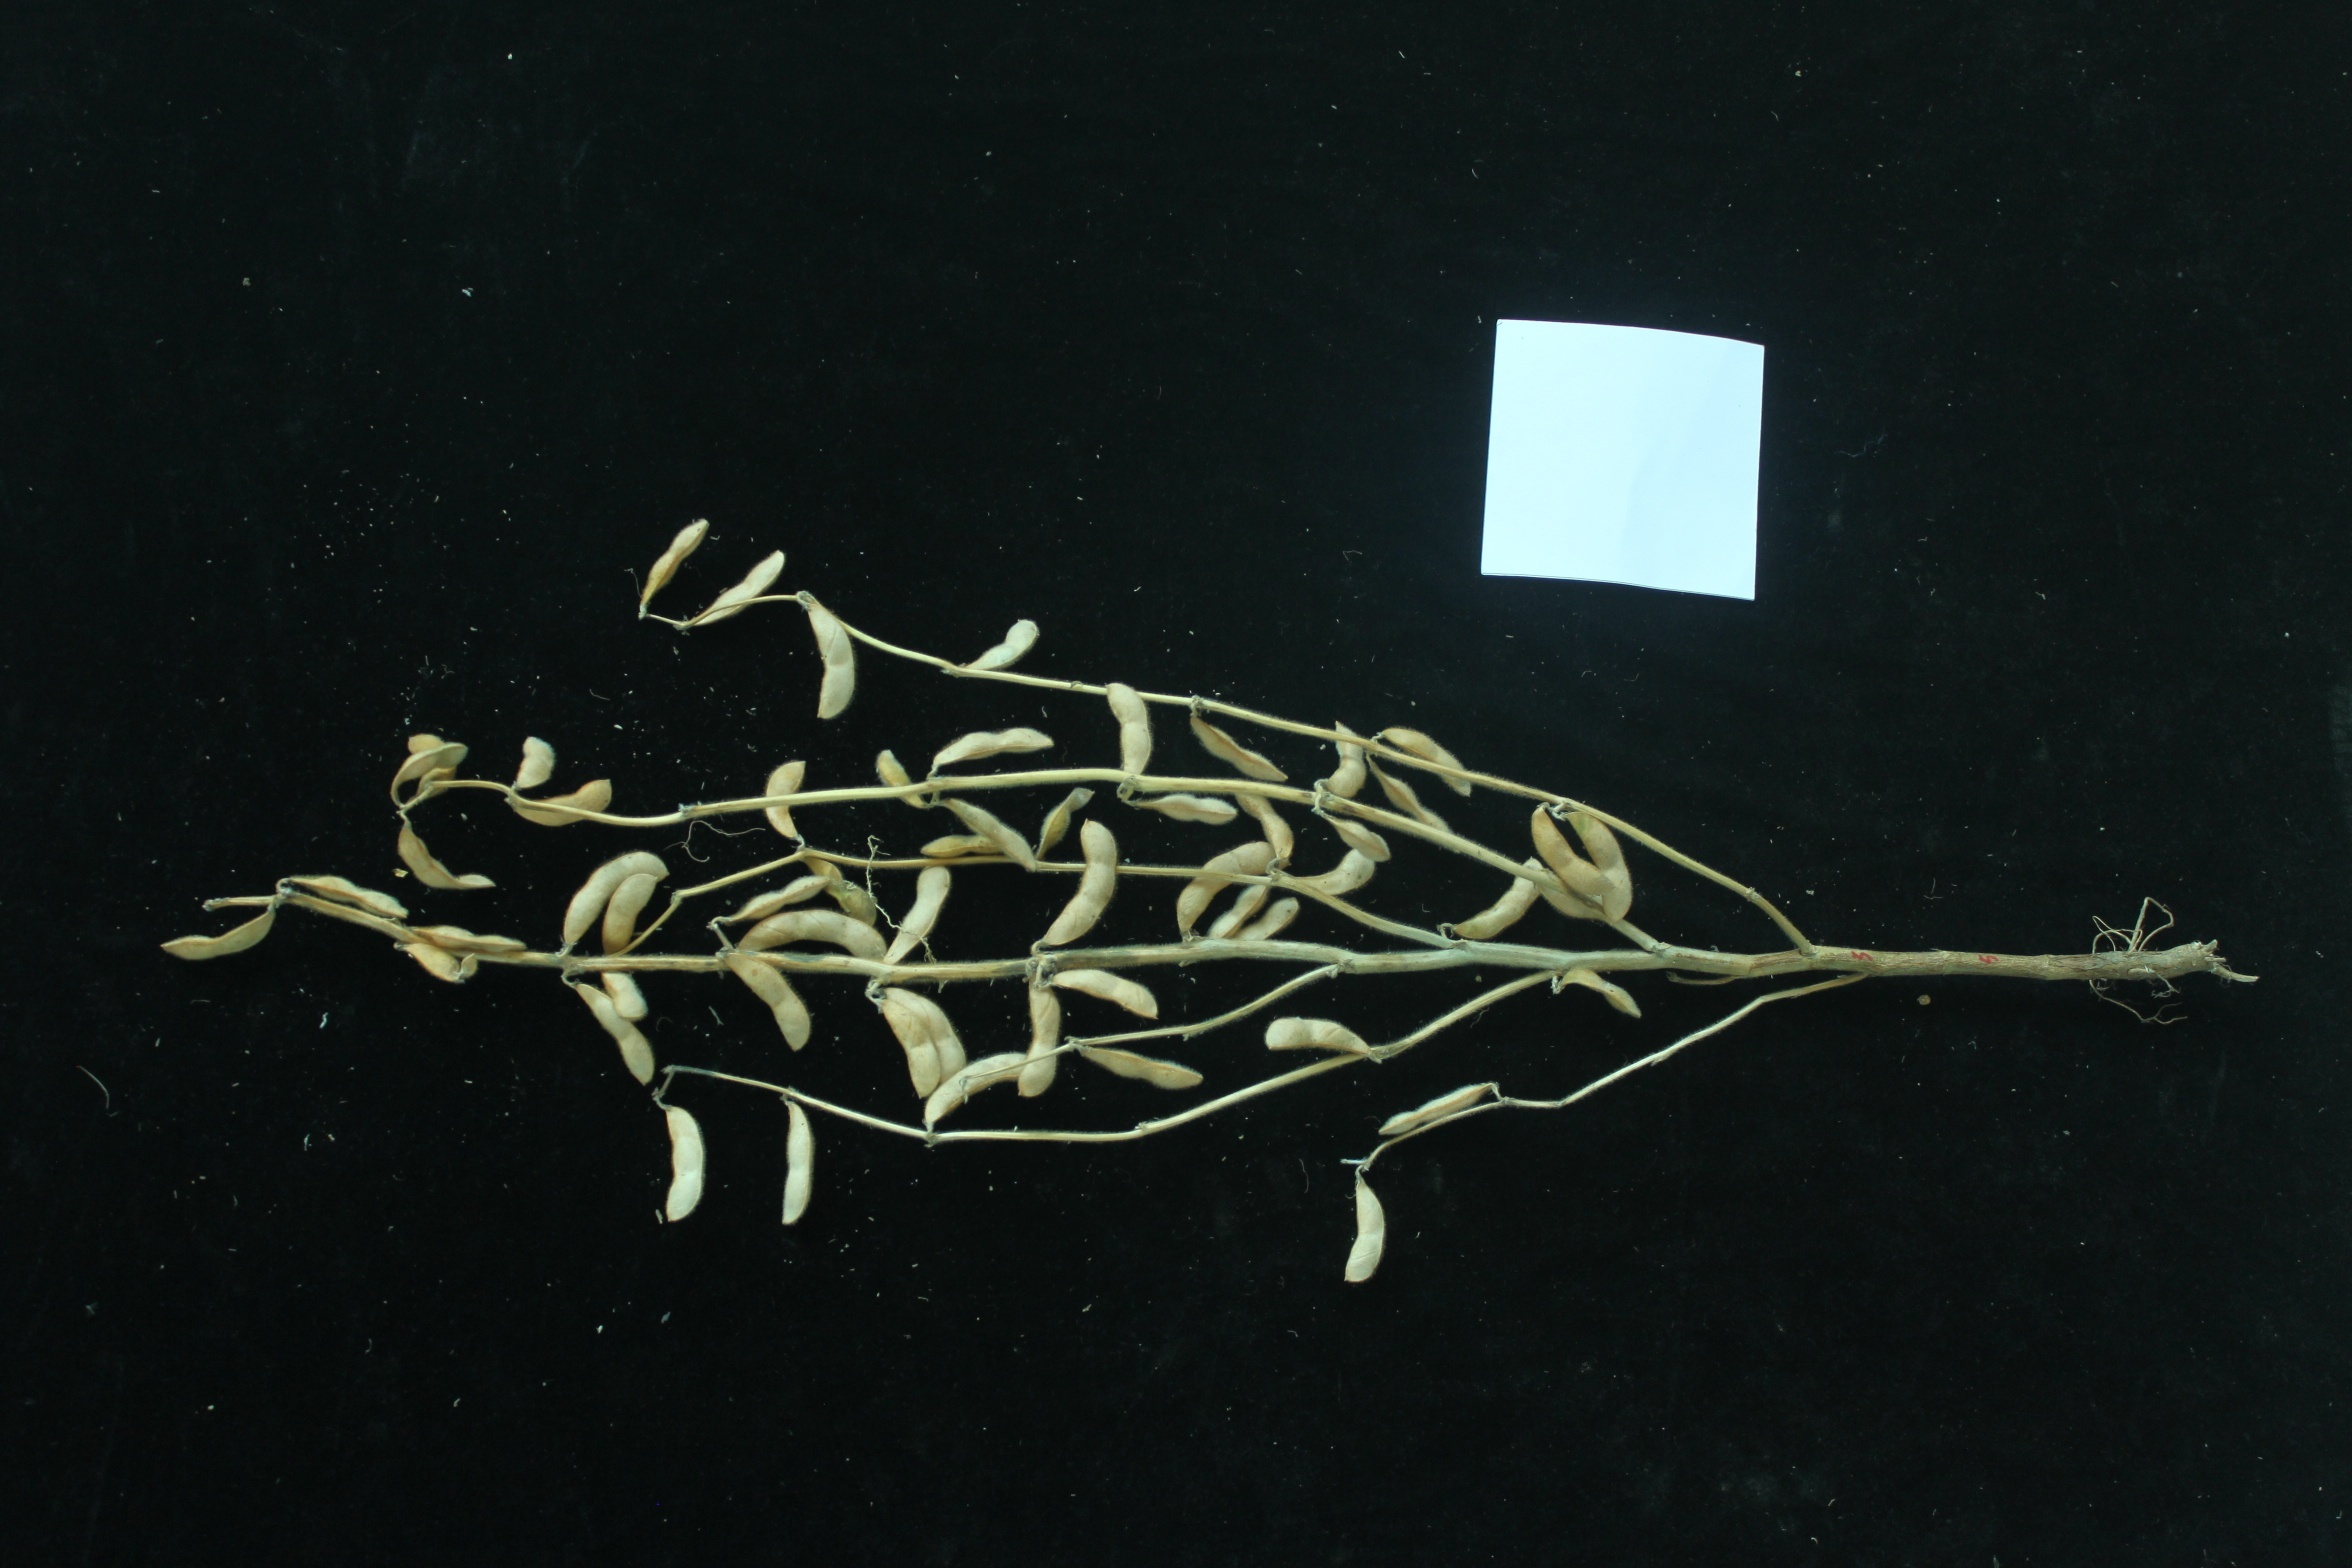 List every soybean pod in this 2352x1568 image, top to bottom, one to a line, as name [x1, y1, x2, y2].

soybean pod [637, 519, 708, 618]
soybean pod [681, 551, 786, 629]
soybean pod [796, 601, 855, 721]
soybean pod [952, 619, 1038, 679]
soybean pod [1105, 683, 1152, 797]
soybean pod [1190, 710, 1287, 785]
soybean pod [1315, 723, 1367, 801]
soybean pod [926, 729, 1054, 780]
soybean pod [1382, 729, 1472, 798]
soybean pod [408, 736, 450, 799]
soybean pod [508, 736, 554, 793]
soybean pod [391, 743, 467, 806]
soybean pod [877, 753, 923, 811]
soybean pod [765, 759, 807, 844]
soybean pod [1370, 764, 1464, 857]
soybean pod [507, 778, 612, 827]
soybean pod [1035, 789, 1095, 859]
soybean pod [1225, 790, 1293, 870]
soybean pod [1132, 794, 1237, 825]
soybean pod [934, 801, 1039, 871]
soybean pod [1530, 804, 1607, 907]
soybean pod [1557, 809, 1629, 921]
soybean pod [1317, 811, 1390, 862]
soybean pod [398, 818, 495, 892]
soybean pod [1033, 821, 1116, 953]
soybean pod [920, 835, 1005, 858]
soybean pod [1177, 841, 1274, 944]
soybean pod [557, 850, 668, 959]
soybean pod [1282, 850, 1375, 895]
soybean pod [800, 856, 876, 927]
soybean pod [1449, 857, 1542, 939]
soybean pod [1534, 865, 1600, 919]
soybean pod [869, 868, 952, 994]
soybean pod [603, 872, 663, 955]
soybean pod [720, 876, 828, 924]
soybean pod [288, 877, 407, 919]
soybean pod [1185, 878, 1269, 966]
soybean pod [1225, 898, 1297, 946]
soybean pod [160, 903, 276, 961]
soybean pod [738, 909, 887, 964]
soybean pod [410, 926, 523, 957]
soybean pod [398, 941, 475, 985]
soybean pod [719, 953, 808, 1050]
soybean pod [1556, 965, 1640, 1018]
soybean pod [1048, 969, 1157, 1016]
soybean pod [601, 971, 649, 1020]
soybean pod [1018, 975, 1058, 1098]
soybean pod [567, 984, 653, 1084]
soybean pod [884, 985, 965, 1085]
soybean pod [868, 993, 940, 1100]
soybean pod [1265, 1019, 1377, 1063]
soybean pod [1075, 1047, 1206, 1089]
soybean pod [925, 1054, 1029, 1137]
soybean pod [1379, 1083, 1495, 1137]
soybean pod [780, 1102, 813, 1227]
soybean pod [661, 1106, 706, 1221]
soybean pod [1344, 1175, 1384, 1283]